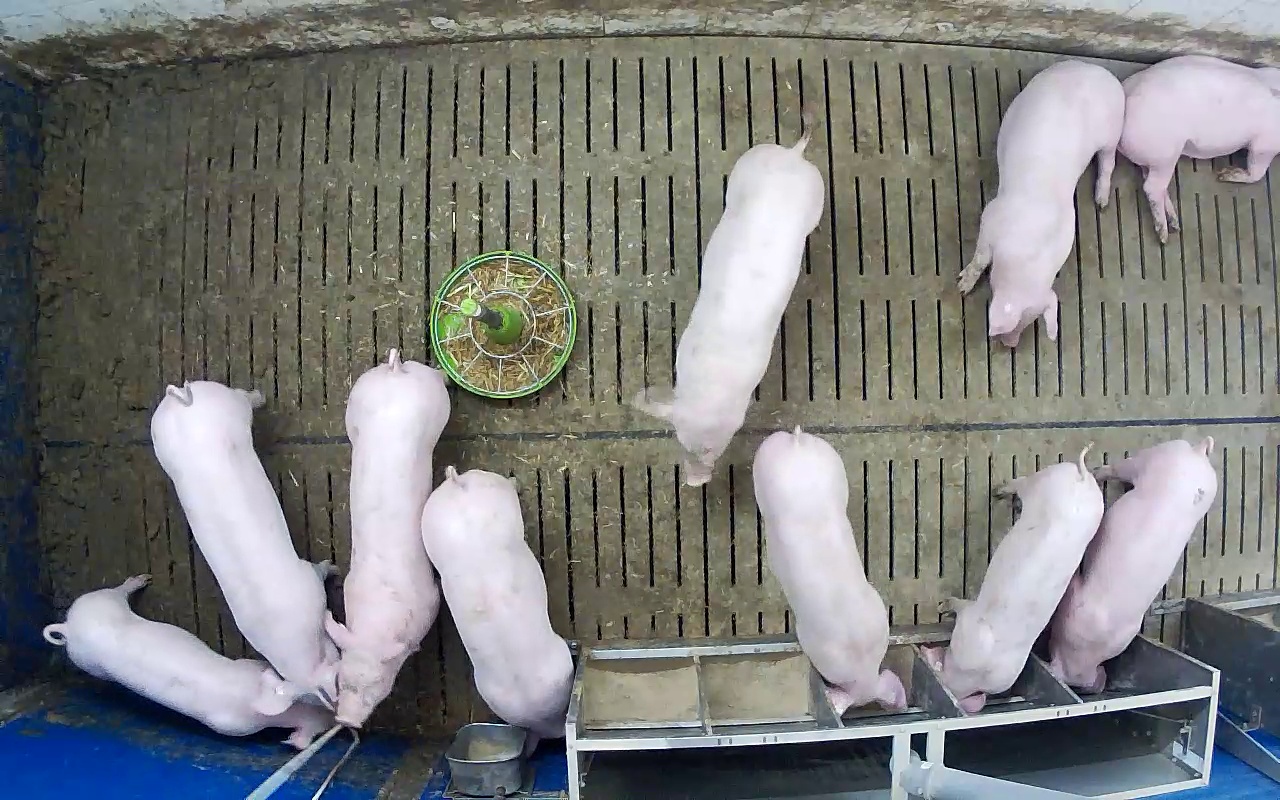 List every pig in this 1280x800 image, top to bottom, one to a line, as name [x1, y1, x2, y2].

pig [1116, 52, 1279, 245]
pig [957, 61, 1127, 348]
pig [630, 124, 825, 490]
pig [324, 348, 452, 728]
pig [150, 379, 341, 718]
pig [749, 426, 907, 719]
pig [1047, 438, 1216, 695]
pig [918, 441, 1106, 714]
pig [419, 465, 577, 759]
pig [40, 572, 340, 752]